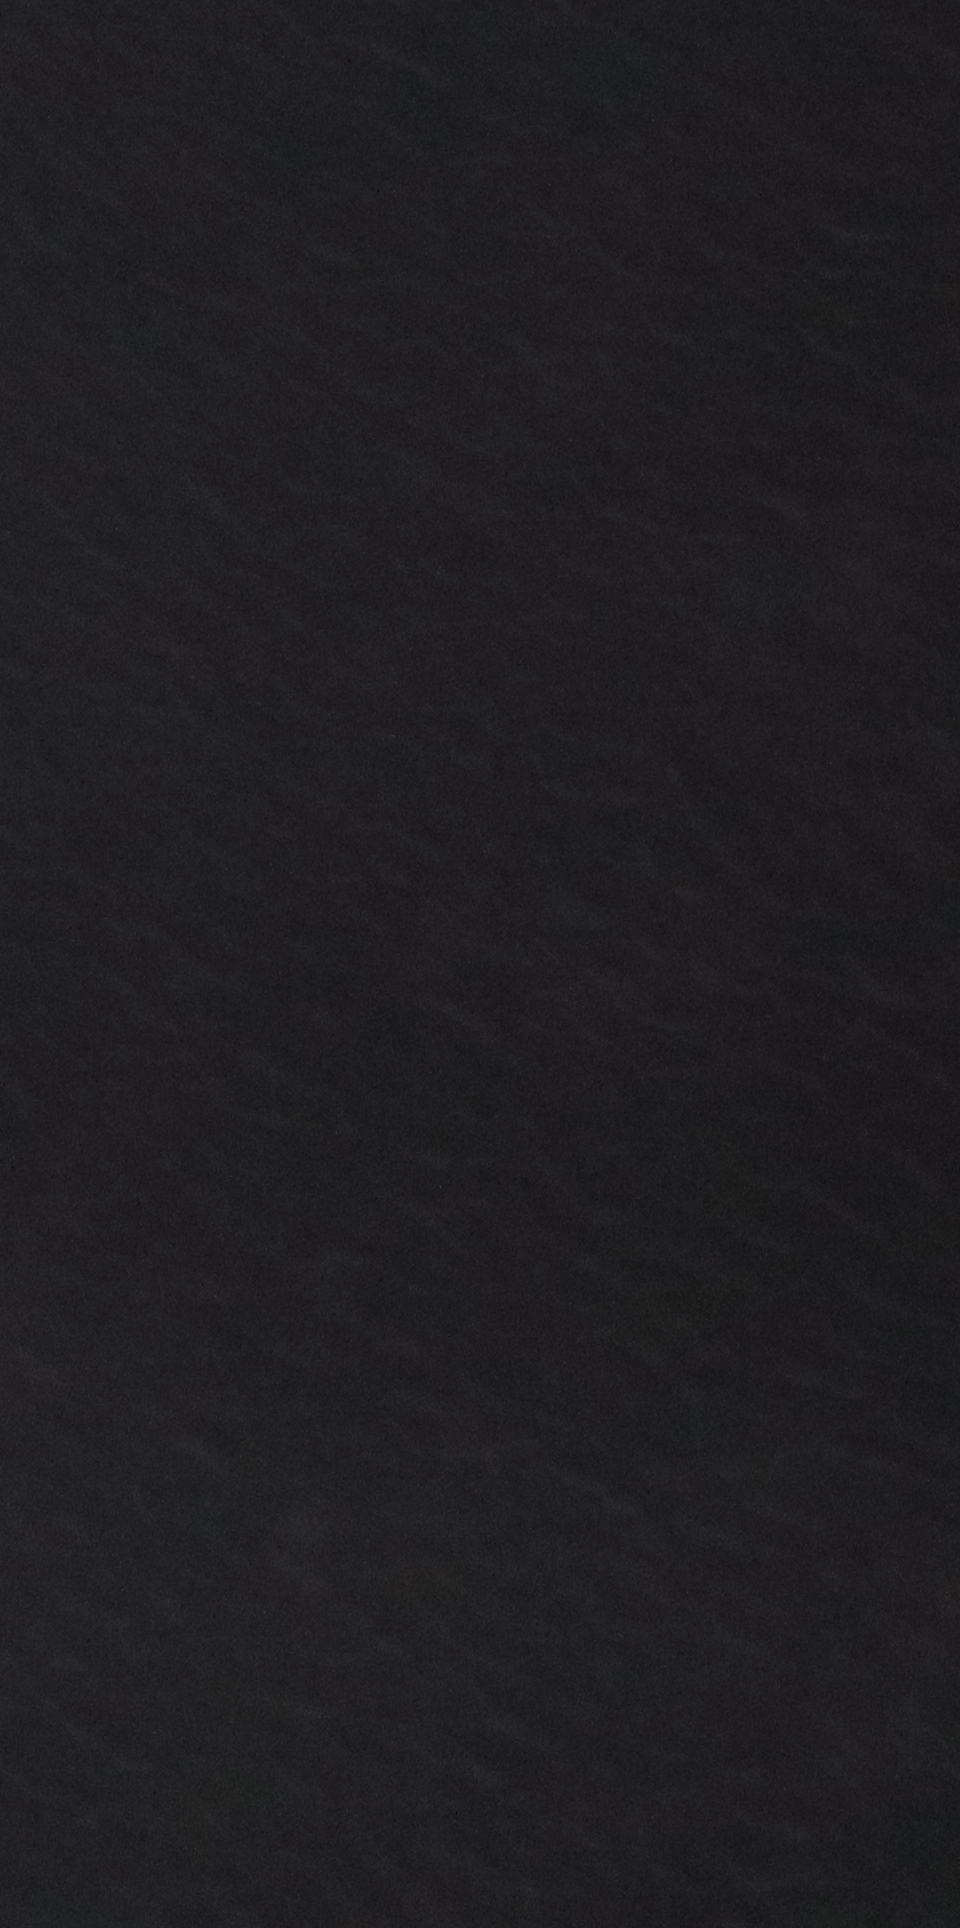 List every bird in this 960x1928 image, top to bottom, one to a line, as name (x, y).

None